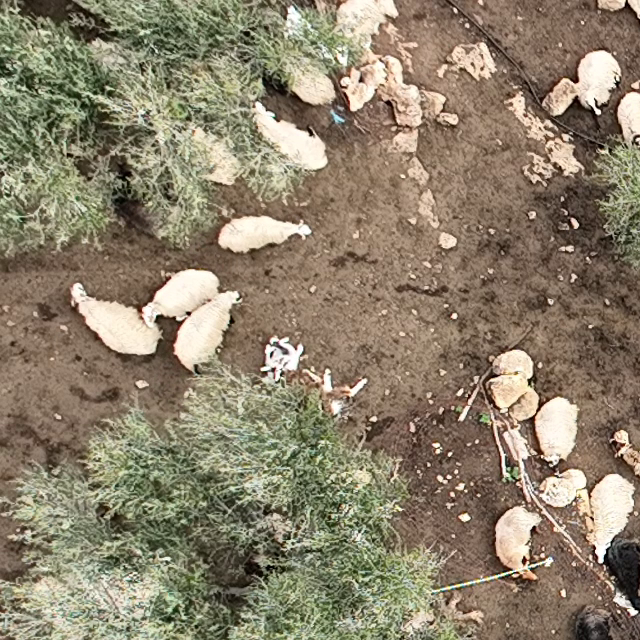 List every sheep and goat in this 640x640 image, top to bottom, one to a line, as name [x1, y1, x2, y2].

sheep [629, 1, 639, 39]
sheep [82, 29, 143, 81]
sheep [575, 47, 623, 115]
sheep [280, 50, 337, 106]
sheep [616, 92, 639, 152]
sheep [251, 102, 331, 170]
sheep [170, 121, 245, 189]
sheep [105, 178, 183, 240]
sheep [218, 215, 314, 254]
sheep [143, 270, 220, 328]
sheep [70, 282, 164, 357]
sheep [172, 291, 241, 372]
sheep [264, 336, 305, 383]
sheep [532, 396, 579, 471]
sheep [619, 442, 639, 492]
sheep [591, 475, 634, 566]
sheep [494, 509, 541, 582]
sheep [608, 540, 639, 609]
sheep [572, 604, 623, 639]